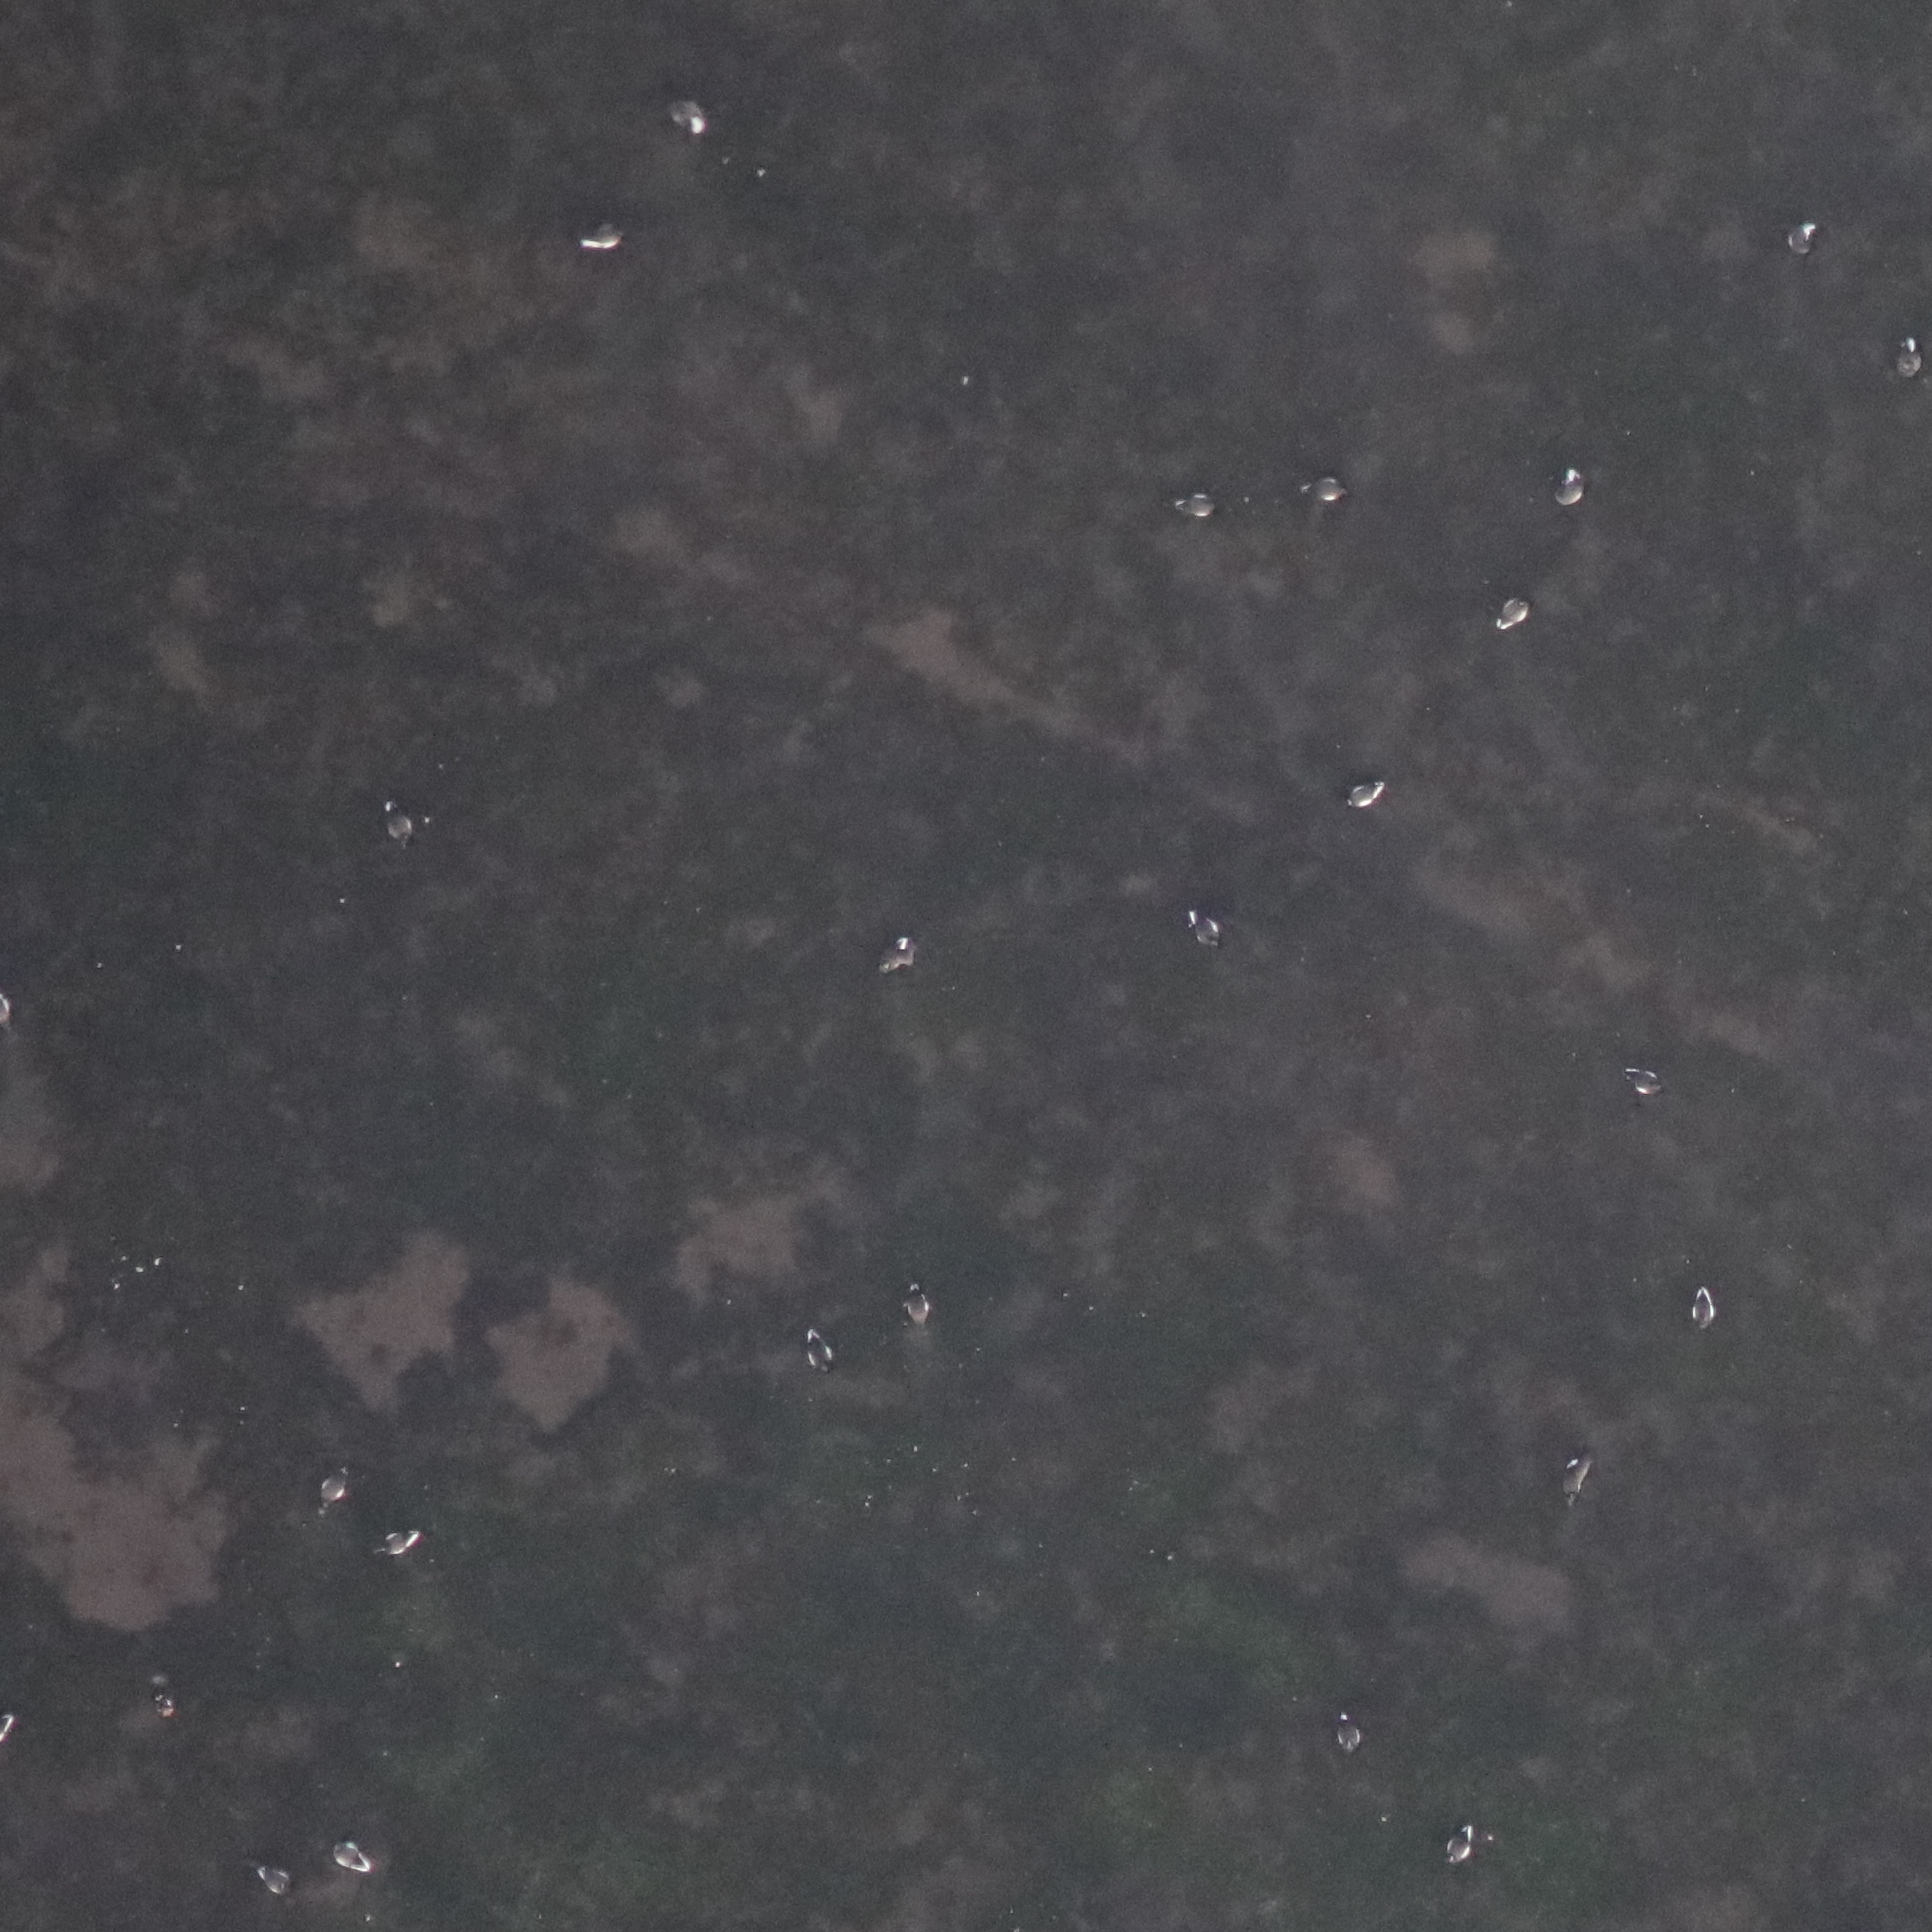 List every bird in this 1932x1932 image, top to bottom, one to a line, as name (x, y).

brant (690, 114)
brant (602, 237)
brant (1802, 240)
brant (1906, 359)
brant (1328, 488)
brant (1570, 489)
brant (1199, 506)
brant (1513, 612)
brant (1365, 794)
brant (399, 825)
brant (1206, 931)
brant (898, 954)
brant (1646, 1081)
brant (917, 1308)
brant (1702, 1310)
brant (820, 1352)
brant (1577, 1475)
brant (333, 1489)
brant (398, 1544)
brant (1345, 1735)
brant (1461, 1846)
brant (351, 1857)
brant (275, 1880)